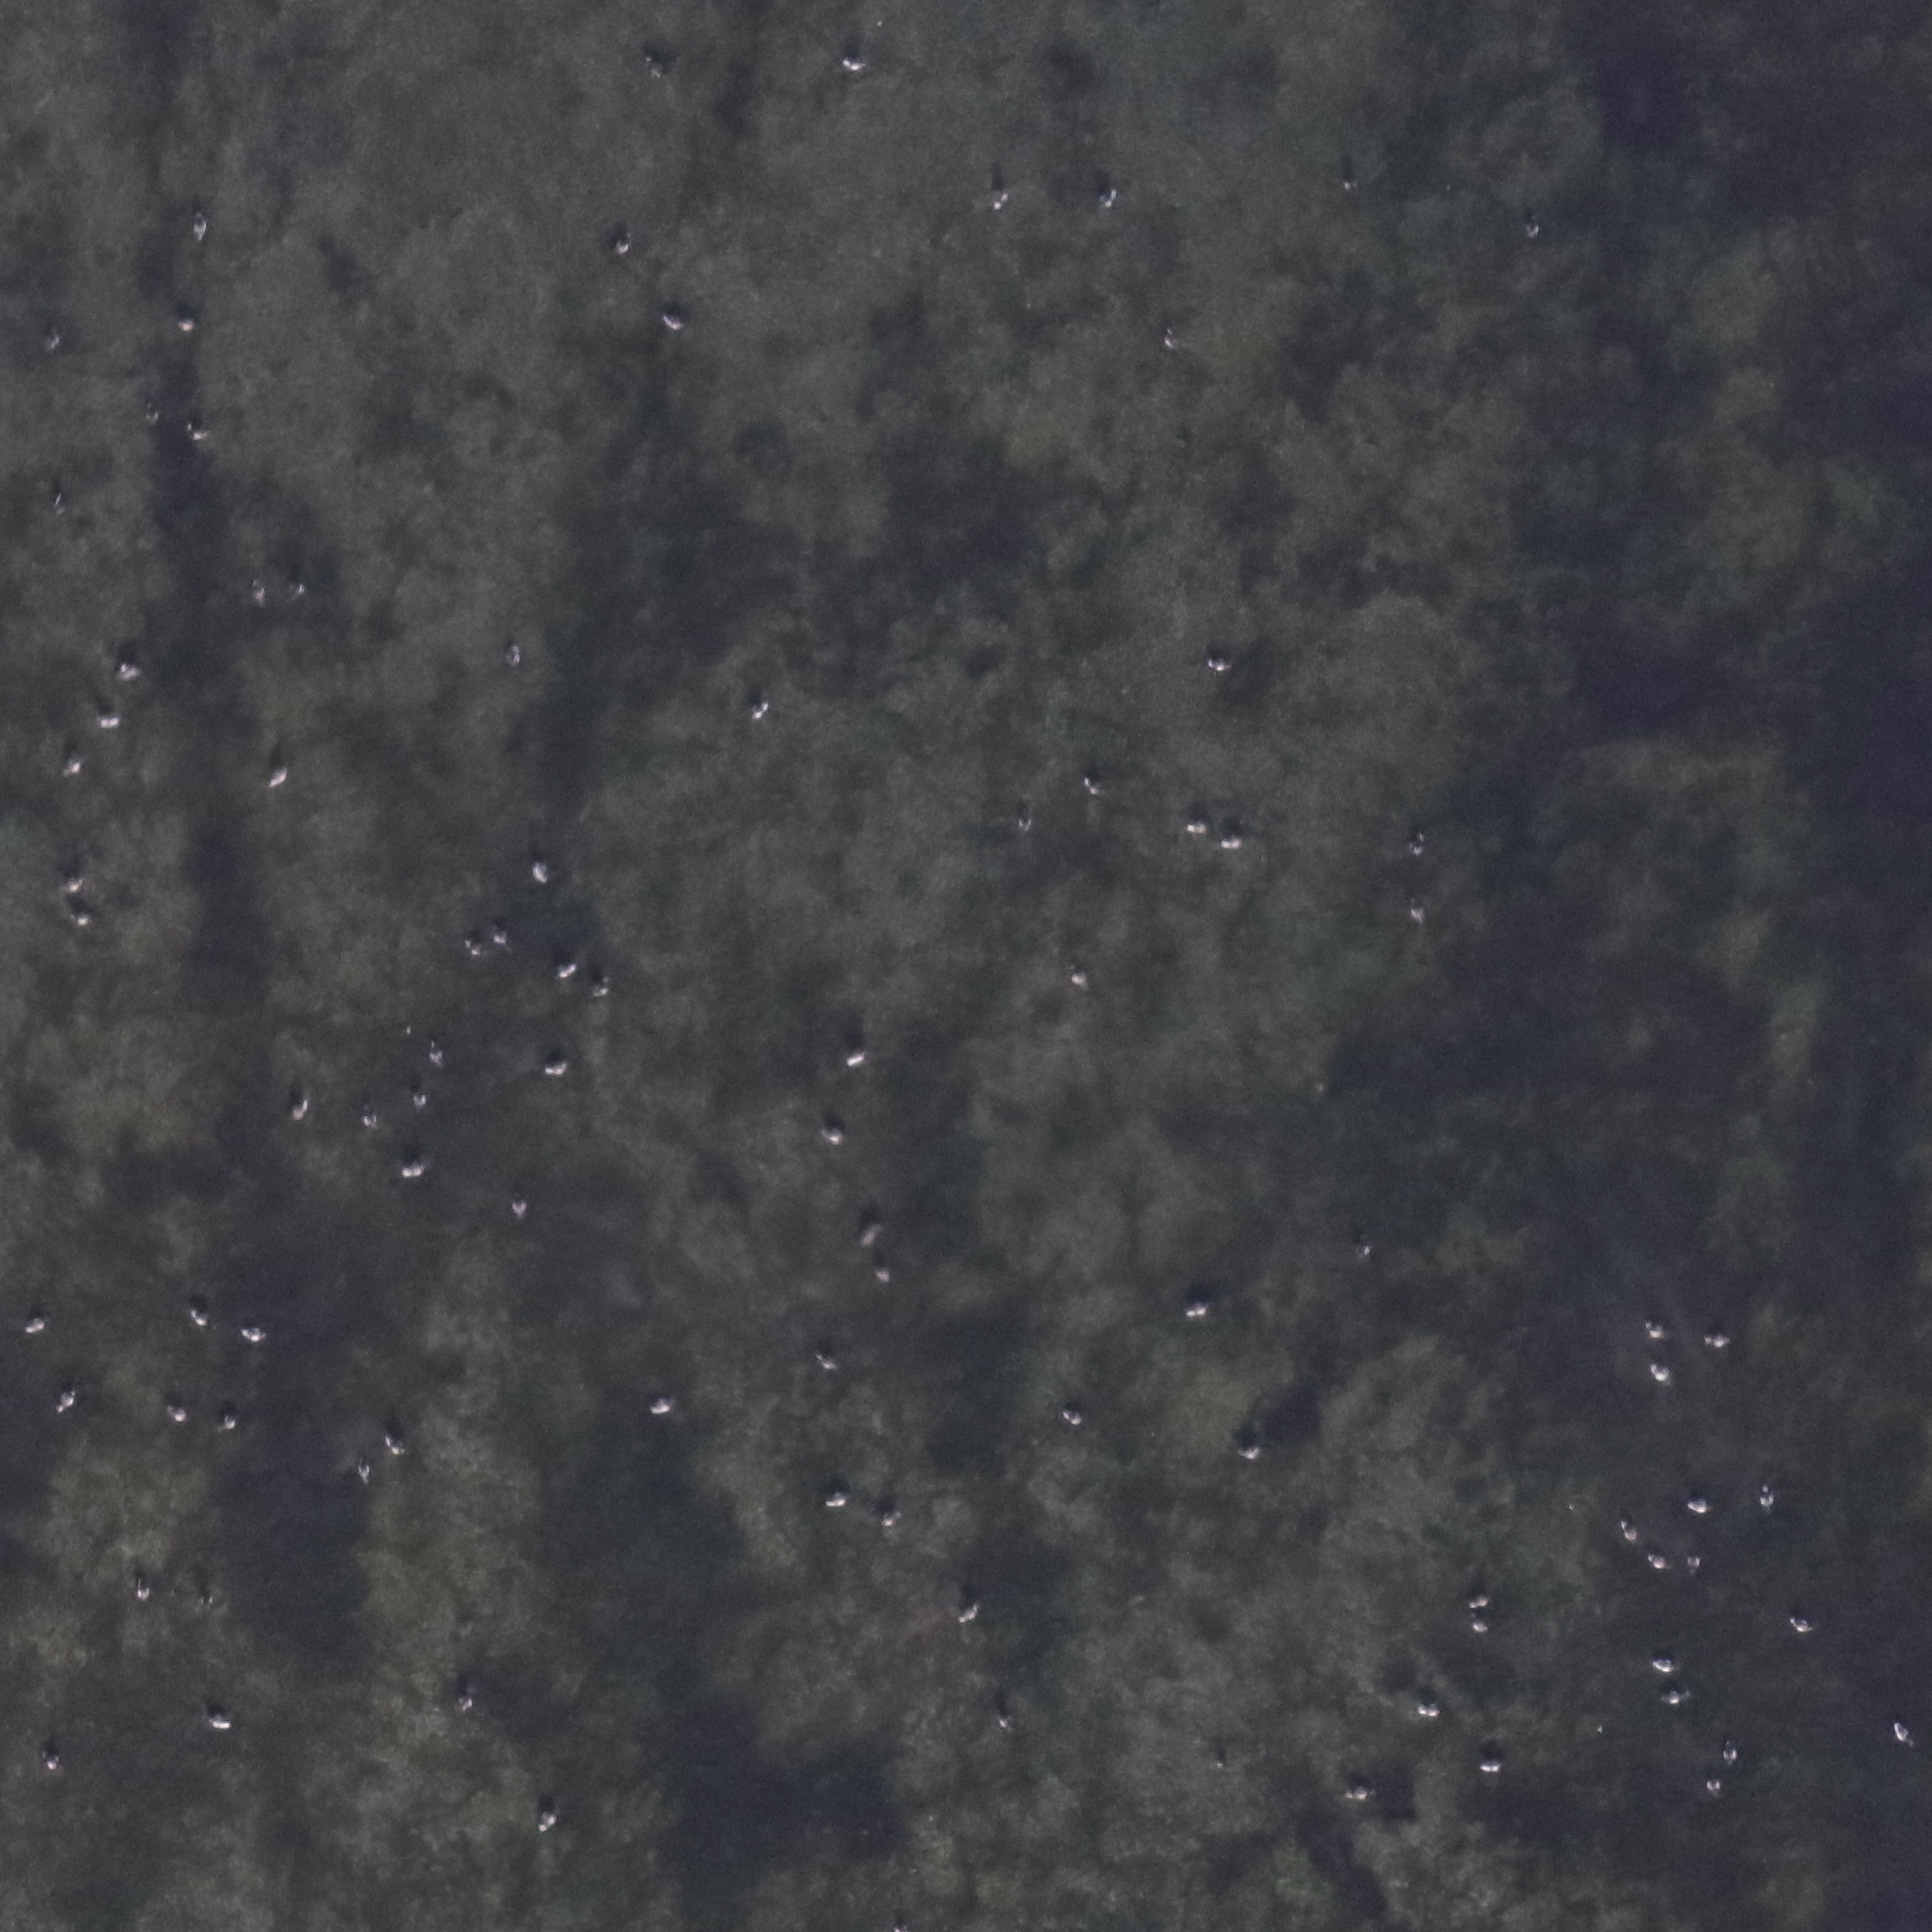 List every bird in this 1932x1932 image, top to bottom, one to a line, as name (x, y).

brant (670, 62)
brant (855, 67)
brant (1352, 171)
brant (1006, 198)
brant (1107, 199)
brant (1534, 228)
brant (198, 231)
brant (623, 250)
brant (678, 322)
brant (196, 323)
brant (1175, 334)
brant (51, 342)
brant (159, 409)
brant (209, 420)
brant (63, 504)
brant (296, 591)
brant (259, 594)
brant (512, 658)
brant (1224, 669)
brant (126, 680)
brant (766, 709)
brant (114, 717)
brant (77, 766)
brant (276, 775)
brant (1094, 778)
brant (1030, 815)
brant (1203, 821)
brant (1238, 844)
brant (1421, 851)
brant (533, 864)
brant (69, 876)
brant (1415, 905)
brant (86, 915)
brant (505, 933)
brant (475, 943)
brant (566, 973)
brant (1086, 981)
brant (603, 988)
brant (433, 1054)
brant (857, 1066)
brant (563, 1067)
brant (416, 1106)
brant (298, 1109)
brant (835, 1120)
brant (362, 1126)
brant (414, 1162)
brant (521, 1213)
brant (877, 1231)
brant (888, 1278)
brant (33, 1310)
brant (203, 1314)
brant (1196, 1314)
brant (249, 1326)
brant (1662, 1332)
brant (1725, 1340)
brant (832, 1364)
brant (1669, 1380)
brant (64, 1392)
brant (664, 1401)
brant (186, 1411)
brant (1075, 1412)
brant (233, 1424)
brant (383, 1452)
brant (1256, 1456)
brant (360, 1474)
brant (1774, 1491)
brant (1705, 1497)
brant (839, 1499)
brant (888, 1516)
brant (1633, 1529)
brant (1662, 1559)
brant (1700, 1571)
brant (142, 1581)
brant (211, 1599)
brant (1491, 1604)
brant (972, 1613)
brant (1805, 1620)
brant (1479, 1632)
brant (1664, 1662)
brant (1676, 1691)
brant (468, 1702)
brant (1443, 1713)
brant (233, 1724)
brant (1003, 1724)
brant (1905, 1741)
brant (1736, 1750)
brant (52, 1766)
brant (1491, 1766)
brant (1713, 1791)
brant (1368, 1796)
brant (545, 1808)
brant (901, 1929)